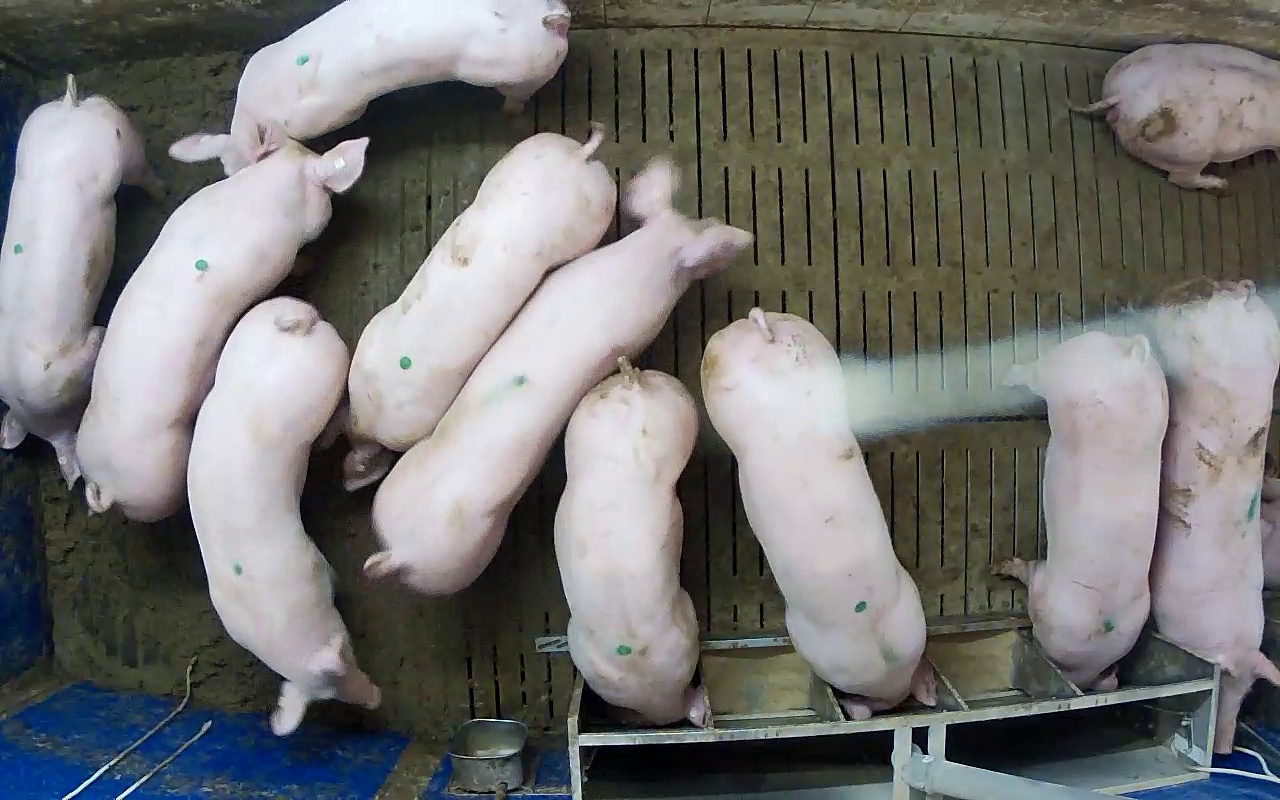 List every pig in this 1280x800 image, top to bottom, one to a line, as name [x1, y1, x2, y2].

pig [166, 2, 575, 180]
pig [1063, 41, 1278, 194]
pig [1, 73, 172, 493]
pig [73, 113, 371, 523]
pig [316, 119, 621, 495]
pig [359, 156, 757, 598]
pig [1119, 277, 1279, 755]
pig [185, 298, 385, 740]
pig [700, 305, 936, 724]
pig [992, 330, 1172, 696]
pig [556, 356, 713, 729]